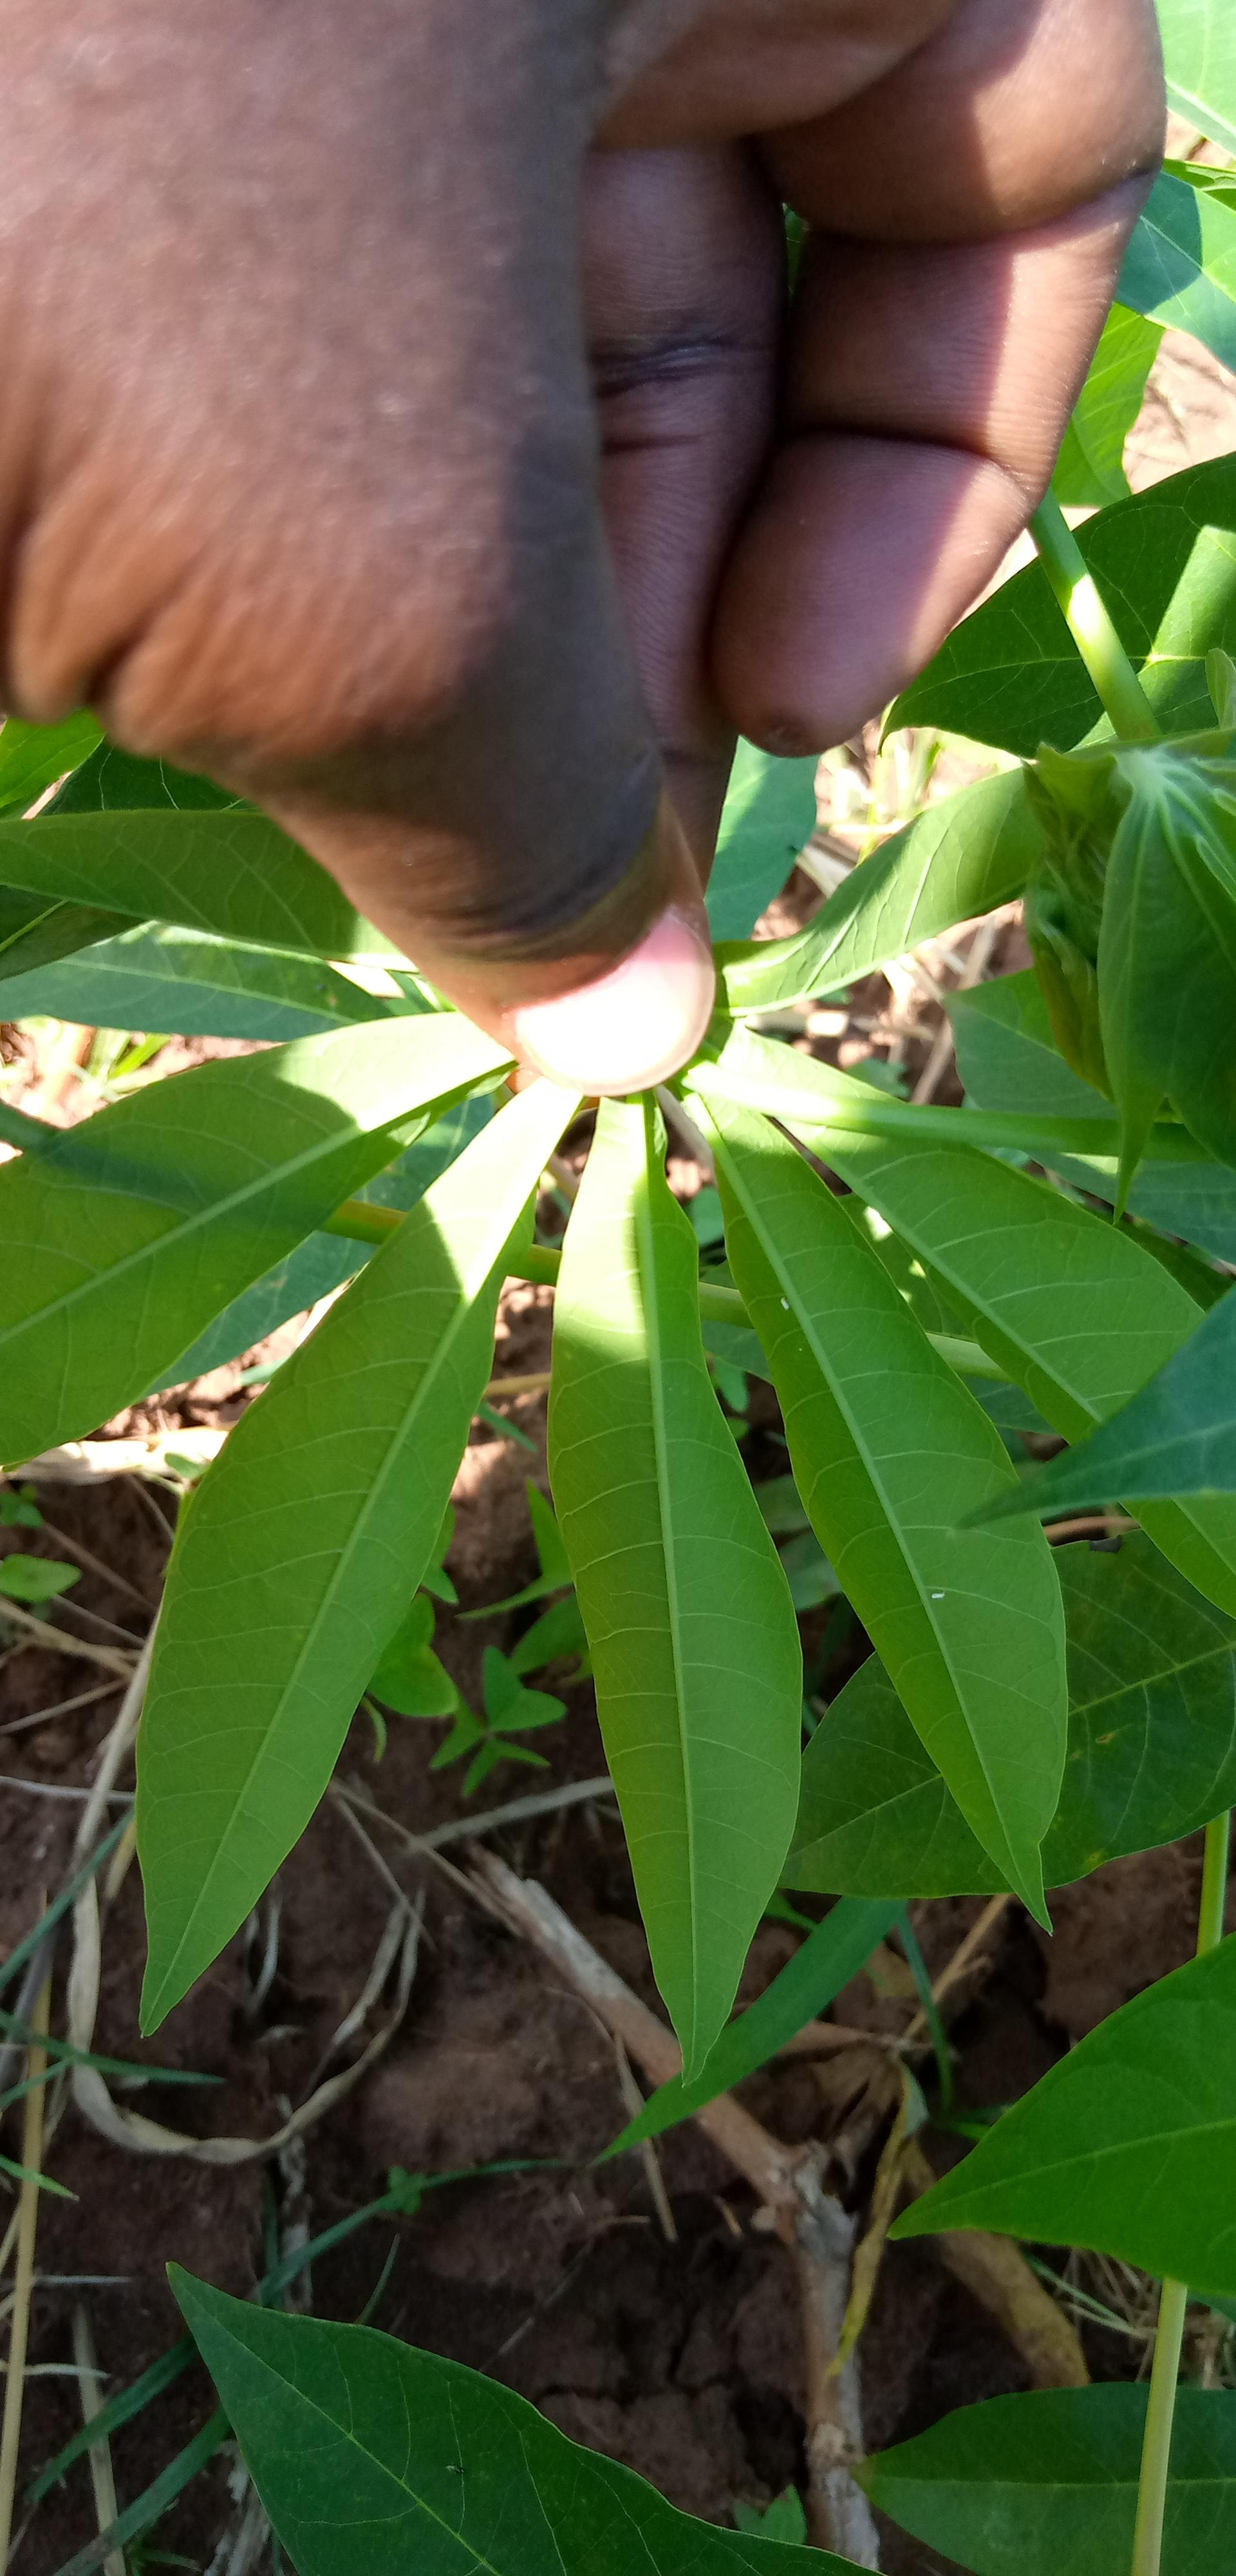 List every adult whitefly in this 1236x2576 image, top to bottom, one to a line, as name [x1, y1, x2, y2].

whitefly [775, 1285, 801, 1319]
whitefly [922, 1584, 952, 1610]